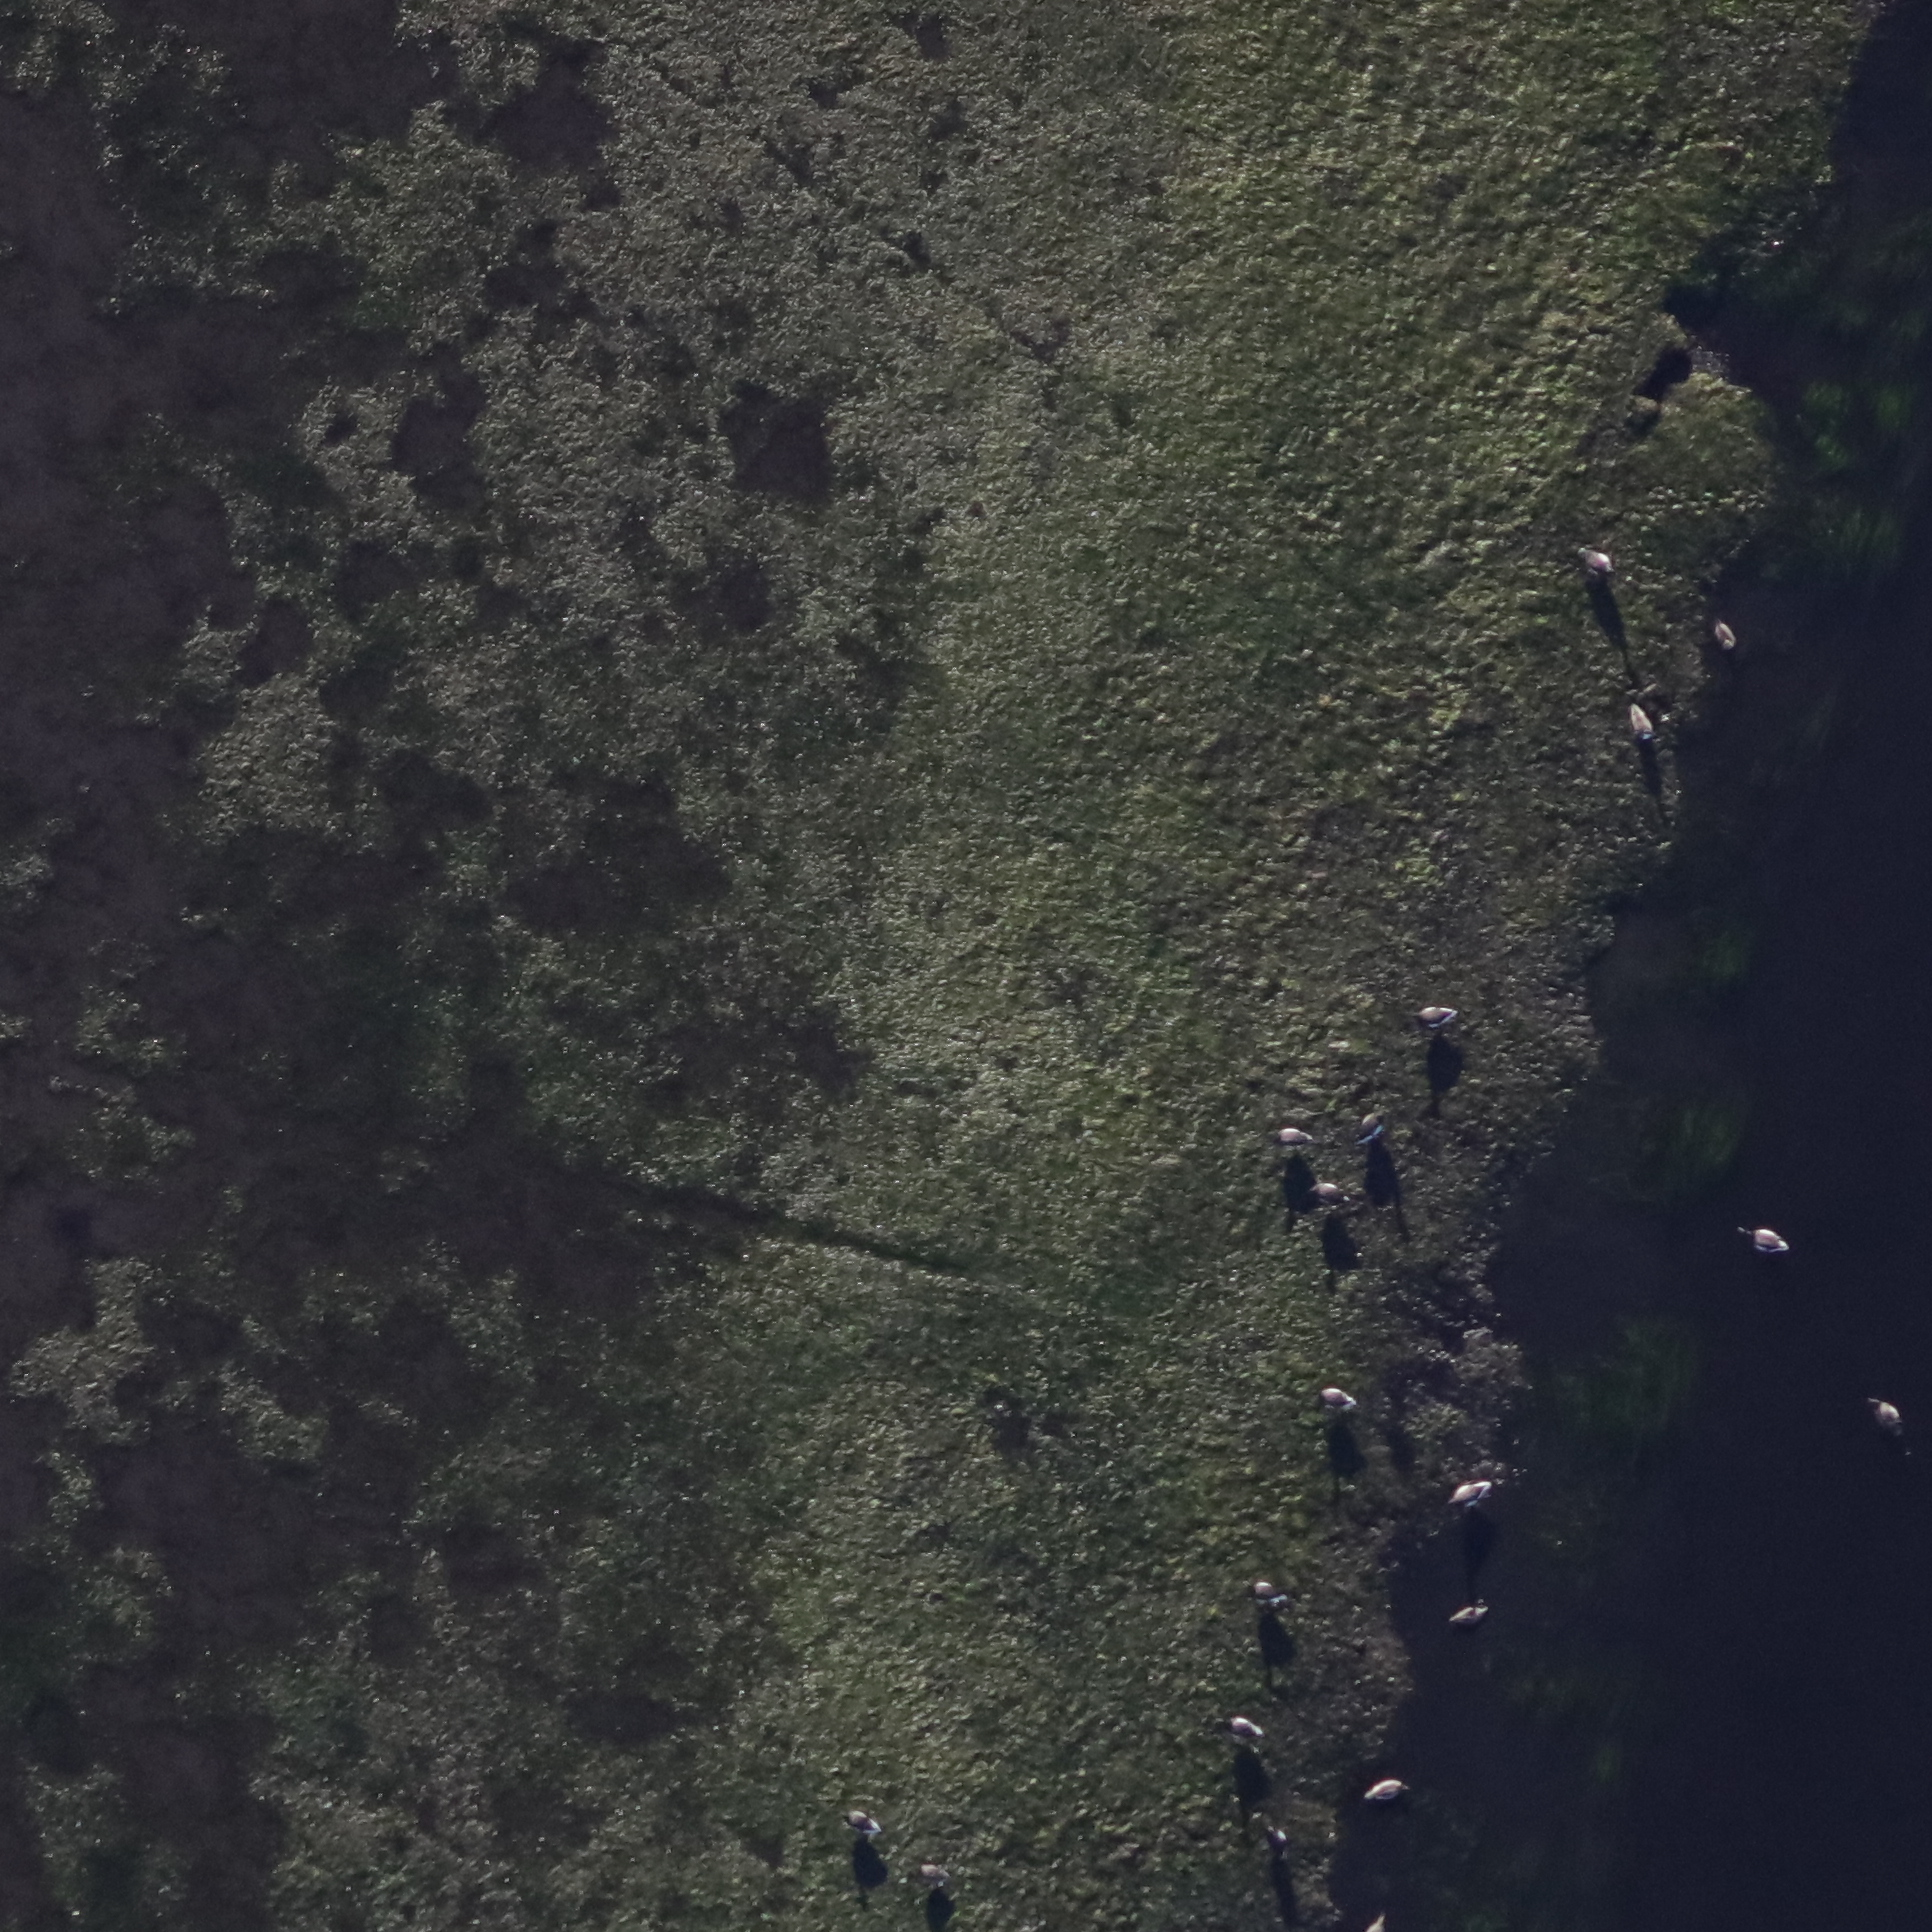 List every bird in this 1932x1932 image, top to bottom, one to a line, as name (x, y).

brant (1596, 562)
brant (1722, 641)
brant (1642, 721)
brant (1432, 1016)
brant (1369, 1127)
brant (1292, 1134)
brant (1327, 1193)
brant (1770, 1248)
brant (1335, 1400)
brant (1891, 1414)
brant (1470, 1495)
brant (1272, 1599)
brant (1469, 1610)
brant (1252, 1719)
brant (1391, 1784)
brant (859, 1817)
brant (1282, 1845)
brant (930, 1874)
brant (1372, 1930)